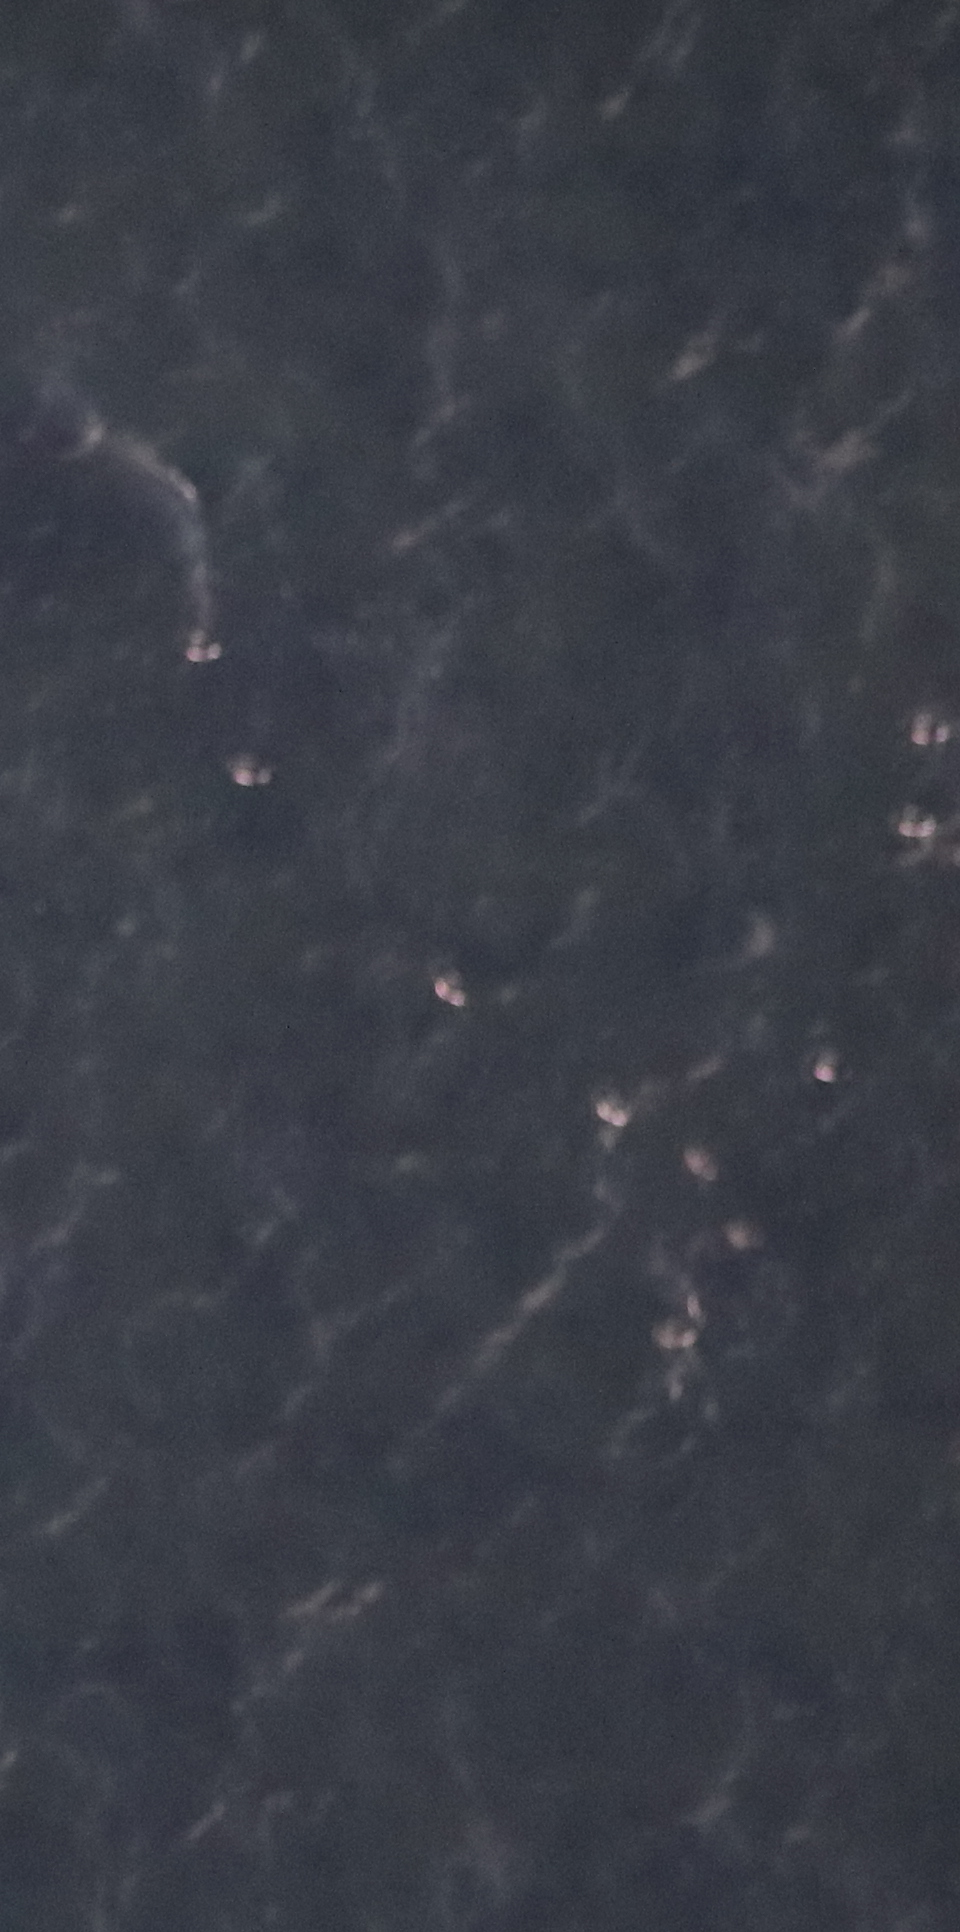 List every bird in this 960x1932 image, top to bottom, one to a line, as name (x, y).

brant (200, 644)
brant (936, 729)
brant (243, 768)
brant (920, 816)
brant (447, 984)
brant (838, 1065)
brant (608, 1102)
brant (712, 1169)
brant (744, 1234)
brant (678, 1332)